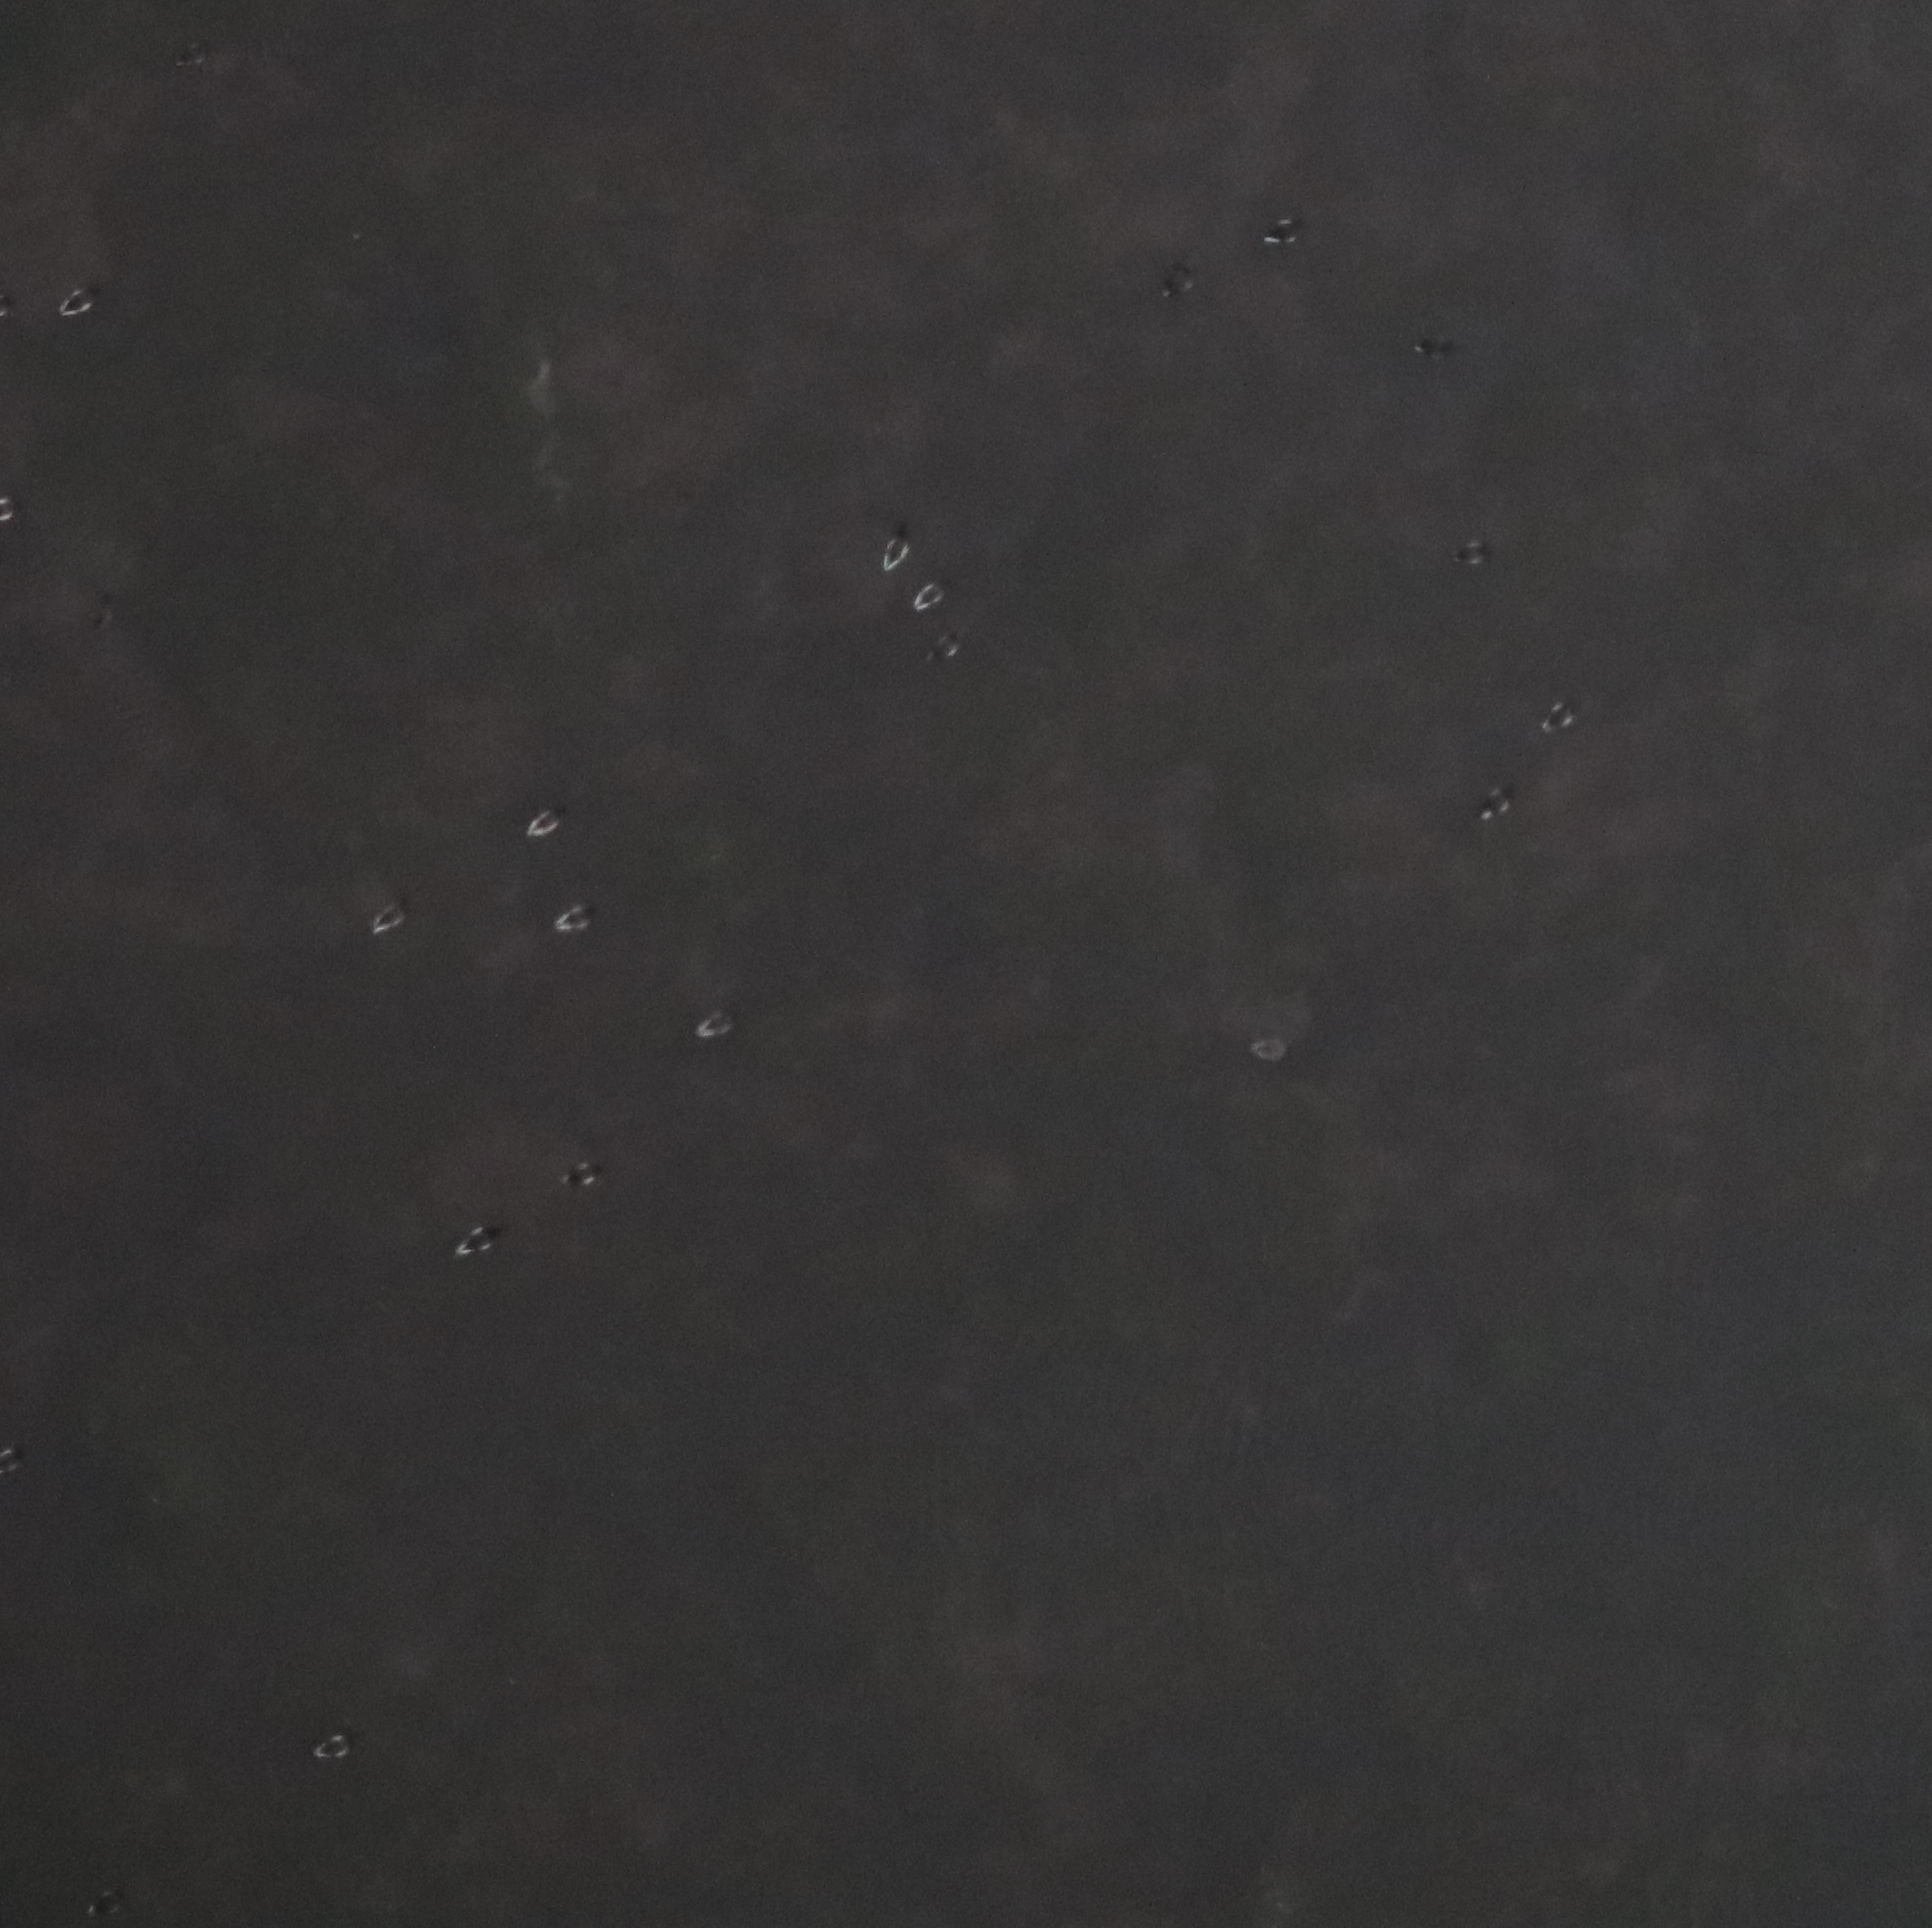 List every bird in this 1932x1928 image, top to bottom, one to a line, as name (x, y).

brant (187, 54)
brant (1281, 232)
brant (1178, 275)
brant (78, 302)
brant (1434, 348)
brant (6, 507)
brant (896, 548)
brant (1469, 559)
brant (930, 598)
brant (98, 613)
brant (947, 646)
brant (1559, 715)
brant (1498, 800)
brant (547, 819)
brant (391, 916)
brant (575, 918)
brant (717, 1023)
brant (1273, 1053)
brant (583, 1174)
brant (478, 1241)
brant (4, 1457)
brant (335, 1747)
brant (105, 1901)